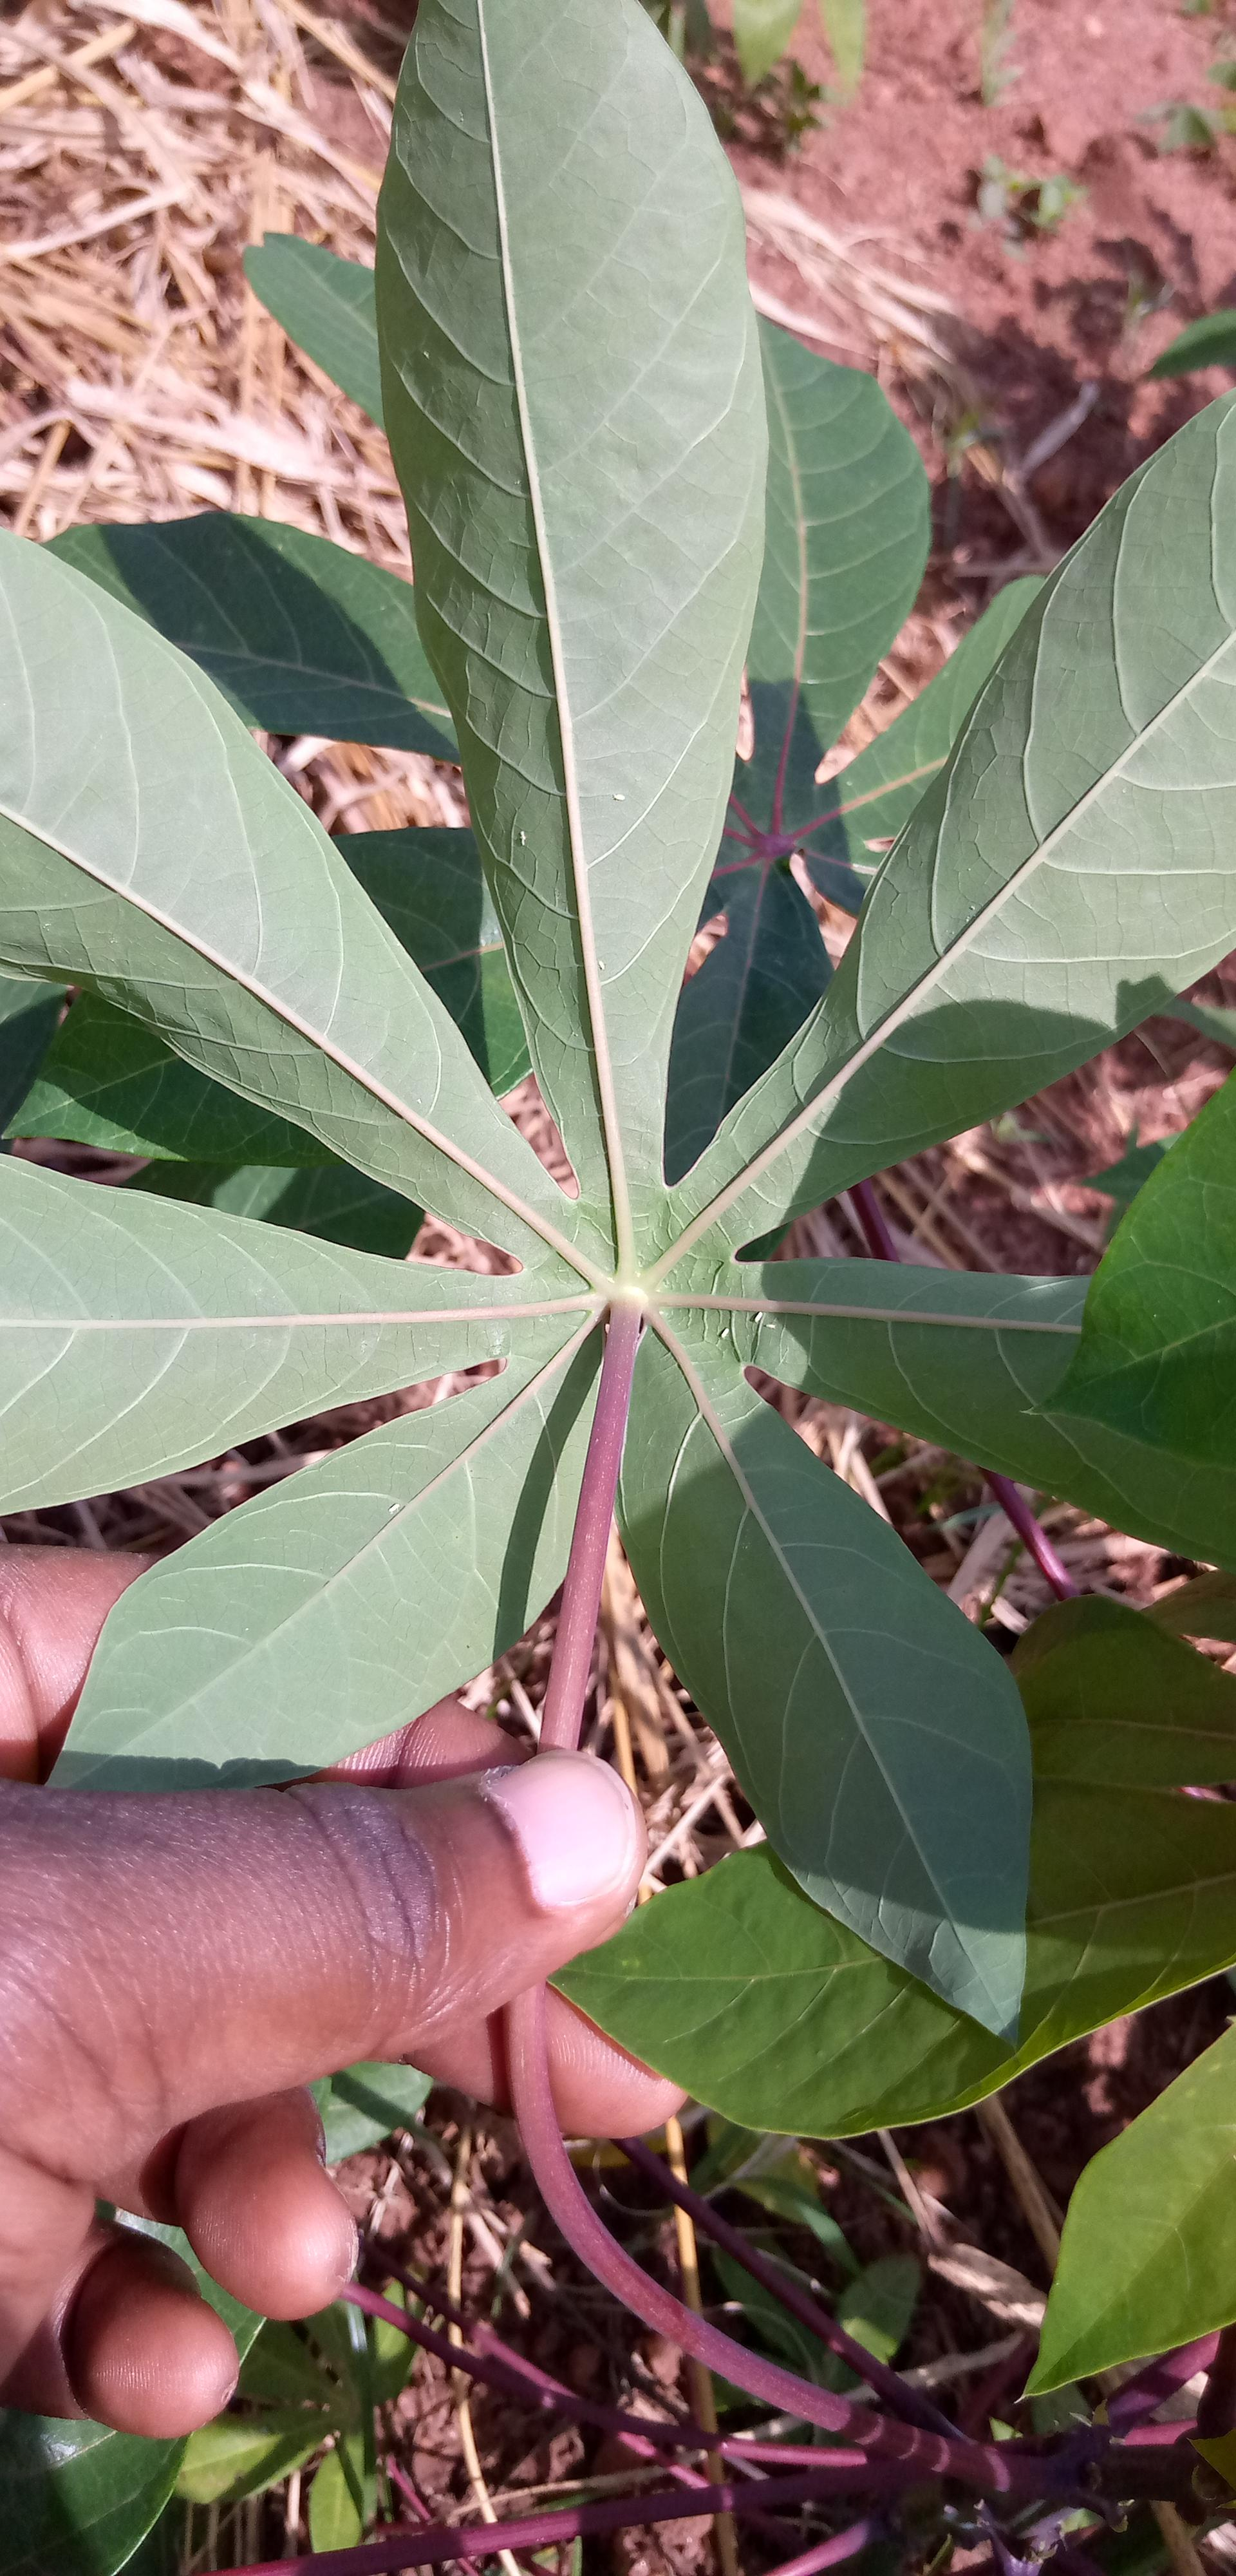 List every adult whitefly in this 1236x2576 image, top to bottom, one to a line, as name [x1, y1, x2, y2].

whitefly [610, 786, 629, 806]
whitefly [516, 825, 532, 851]
whitefly [962, 901, 977, 916]
whitefly [959, 915, 973, 926]
whitefly [594, 955, 608, 972]
whitefly [749, 1307, 767, 1327]
whitefly [767, 1318, 779, 1335]
whitefly [716, 1325, 736, 1349]
whitefly [386, 1498, 401, 1514]